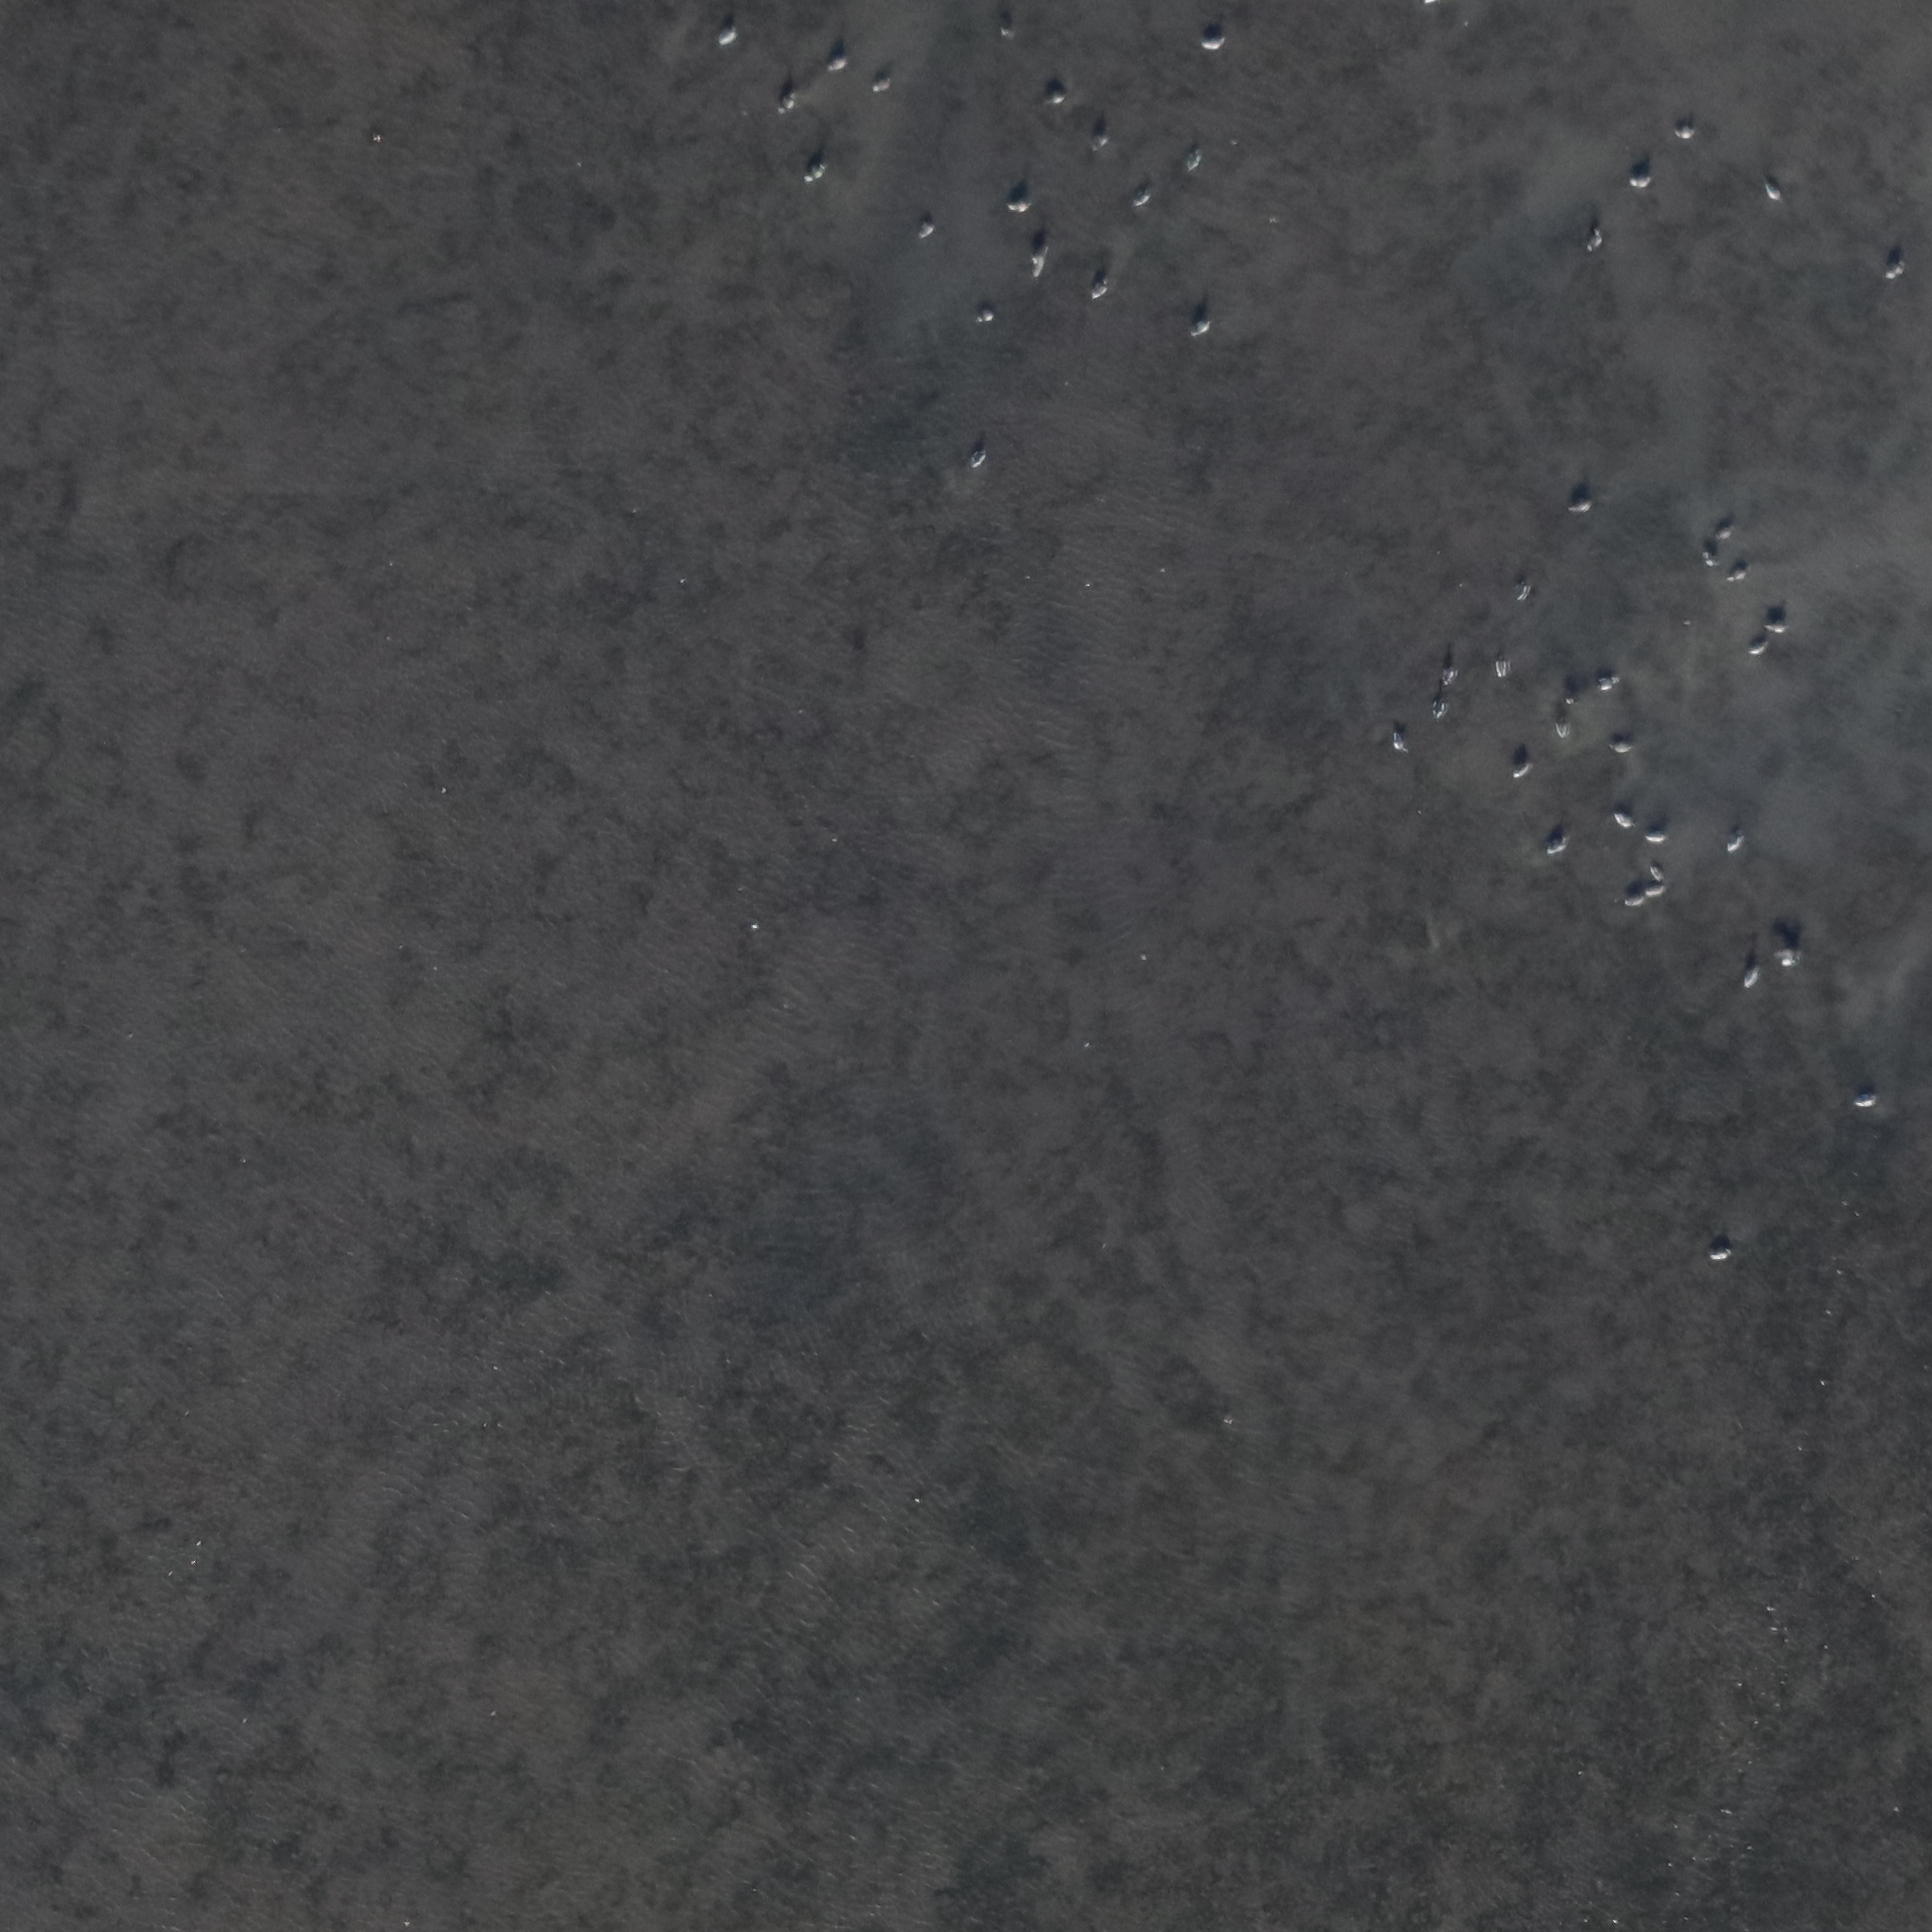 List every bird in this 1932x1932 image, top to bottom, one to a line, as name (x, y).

brant (1004, 28)
brant (726, 35)
brant (1213, 42)
brant (839, 68)
brant (884, 88)
brant (1058, 96)
brant (790, 104)
brant (1685, 131)
brant (1100, 140)
brant (1195, 159)
brant (818, 170)
brant (1641, 180)
brant (1773, 190)
brant (1137, 197)
brant (1019, 202)
brant (925, 230)
brant (1593, 240)
brant (1042, 264)
brant (1895, 266)
brant (1099, 290)
brant (985, 315)
brant (1201, 325)
brant (977, 458)
brant (1583, 505)
brant (1724, 531)
brant (1709, 564)
brant (1743, 575)
brant (1524, 586)
brant (1777, 627)
brant (1757, 648)
brant (1448, 674)
brant (1504, 675)
brant (1605, 683)
brant (1439, 709)
brant (1562, 726)
brant (1399, 742)
brant (1622, 746)
brant (1521, 769)
brant (1628, 824)
brant (1658, 834)
brant (1736, 837)
brant (1558, 845)
brant (1661, 867)
brant (1653, 894)
brant (1634, 905)
brant (1790, 956)
brant (1750, 980)
brant (1866, 1101)
brant (1721, 1254)